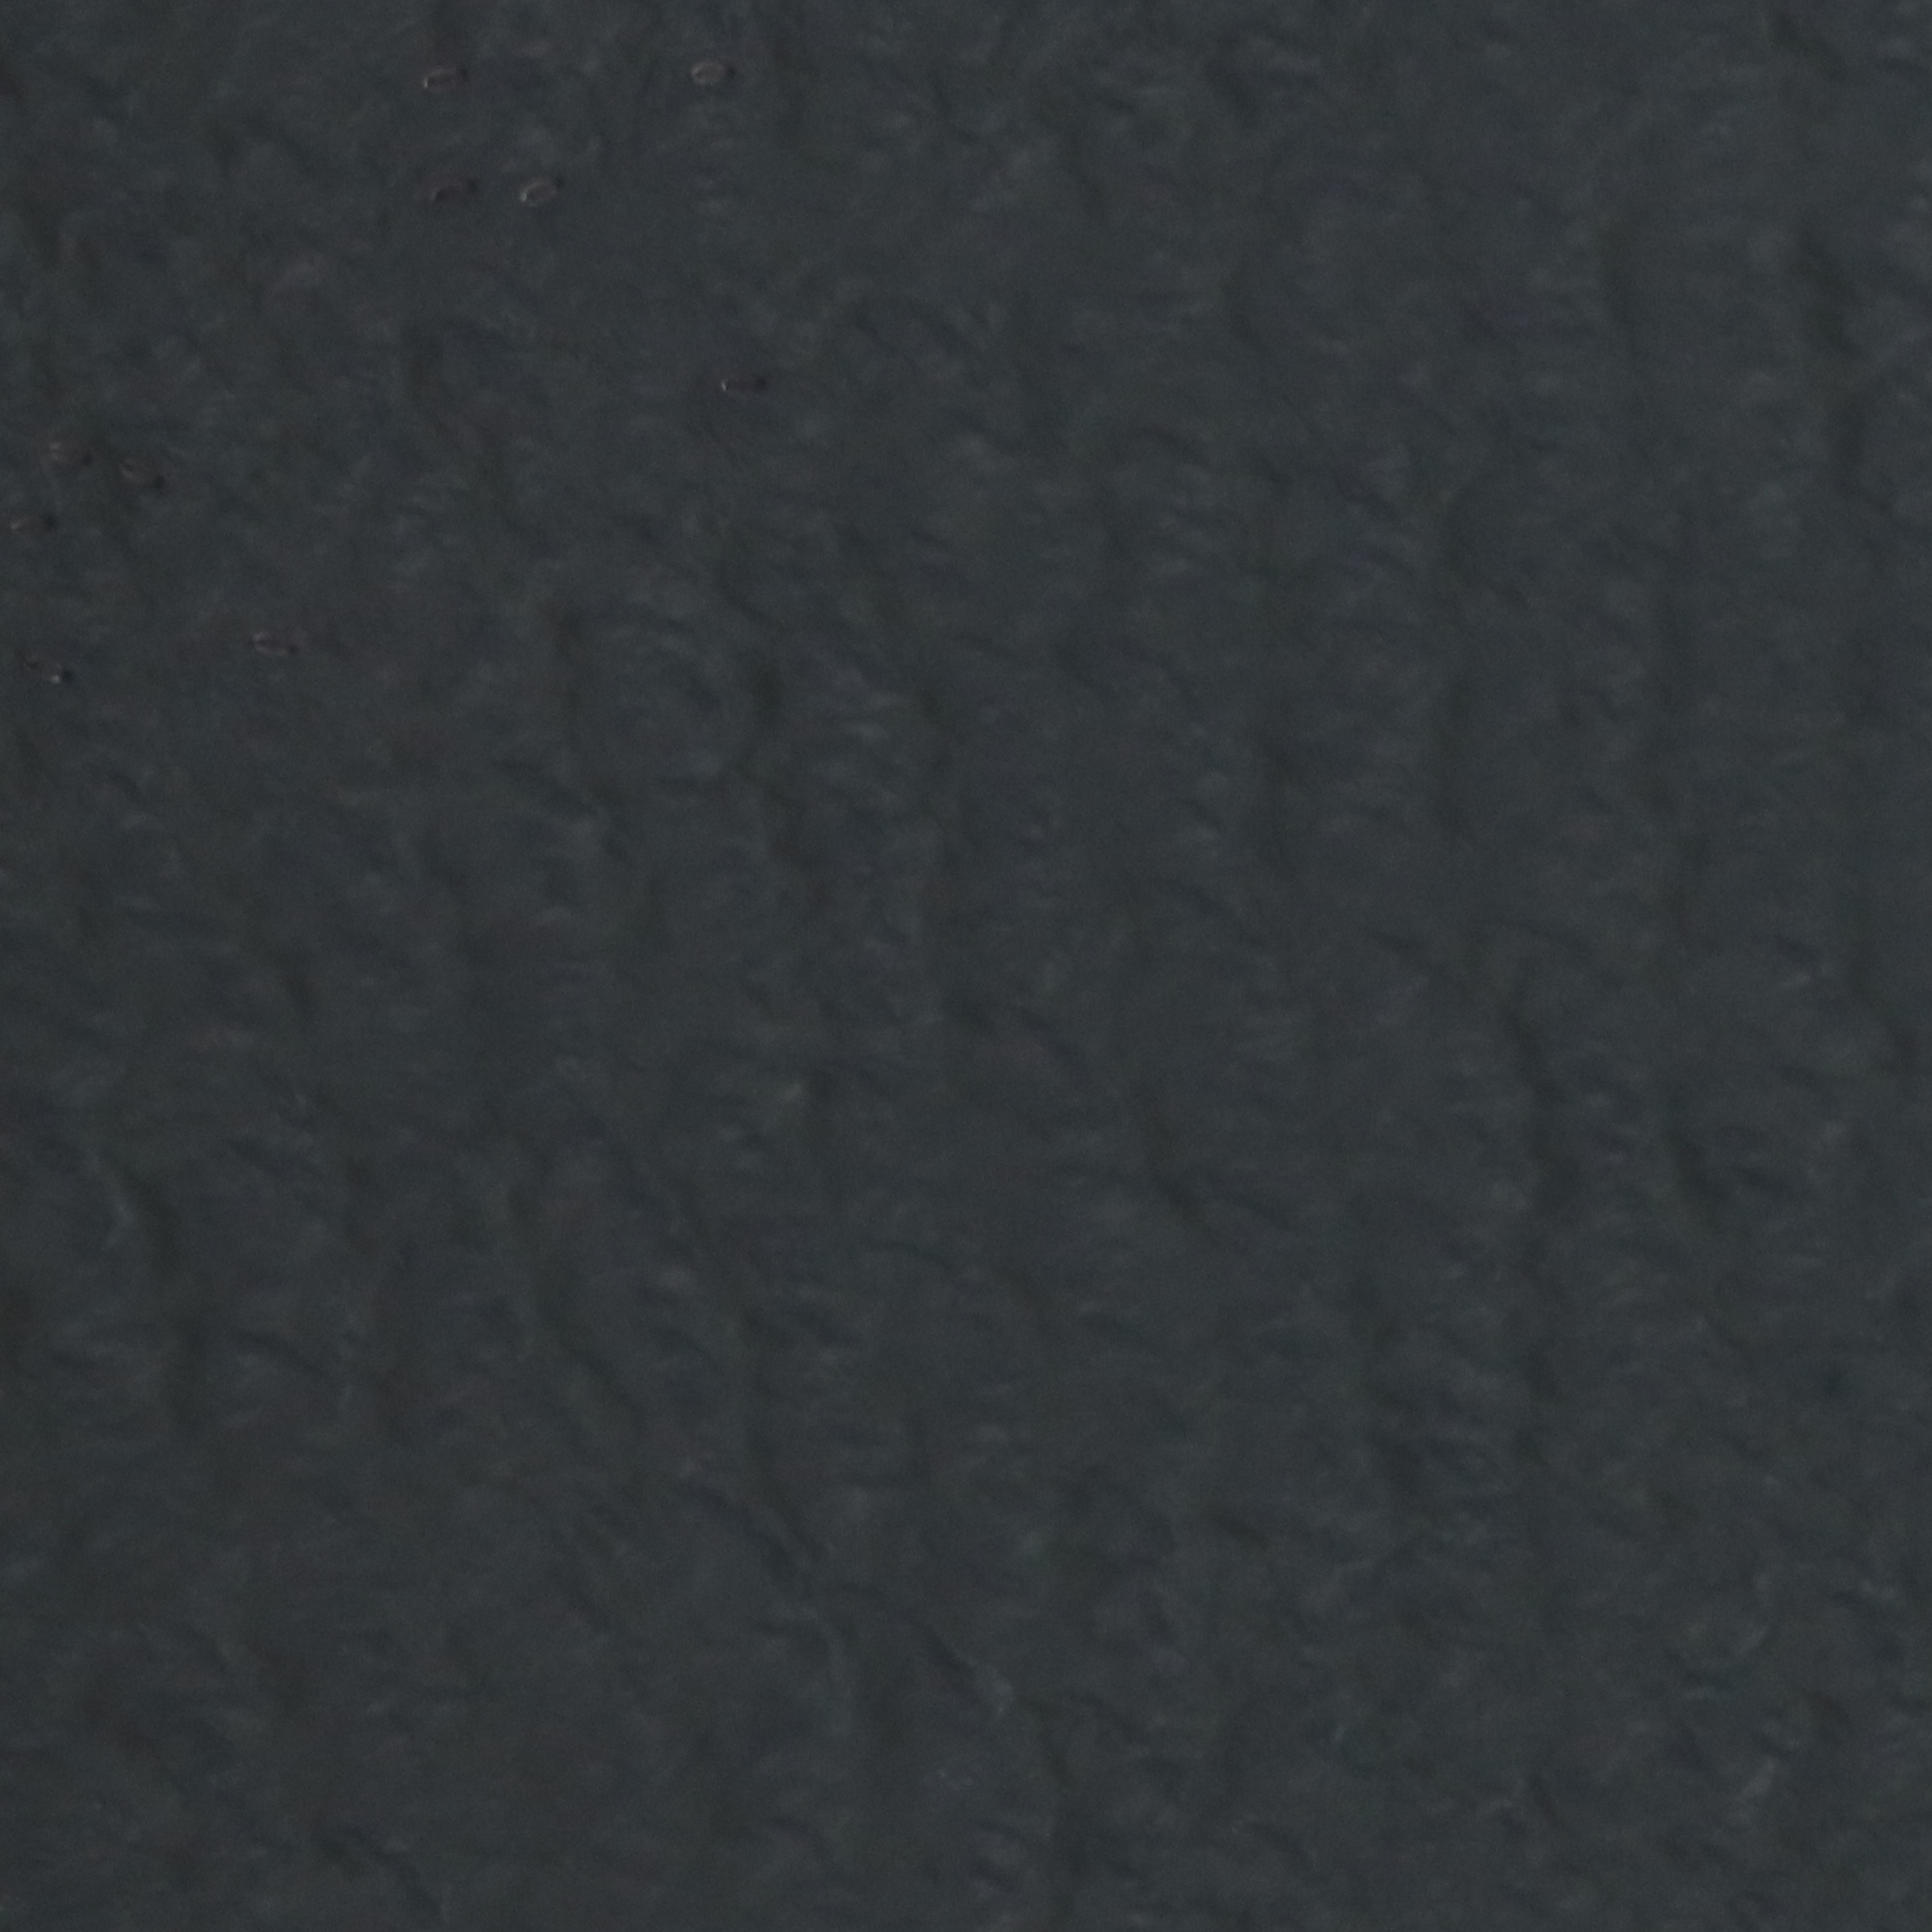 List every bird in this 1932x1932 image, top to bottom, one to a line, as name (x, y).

Canada goose (711, 73)
Canada goose (442, 83)
Canada goose (456, 189)
Canada goose (545, 192)
Canada goose (740, 383)
Canada goose (68, 452)
Canada goose (143, 472)
Canada goose (32, 522)
Canada goose (272, 647)
Canada goose (43, 667)